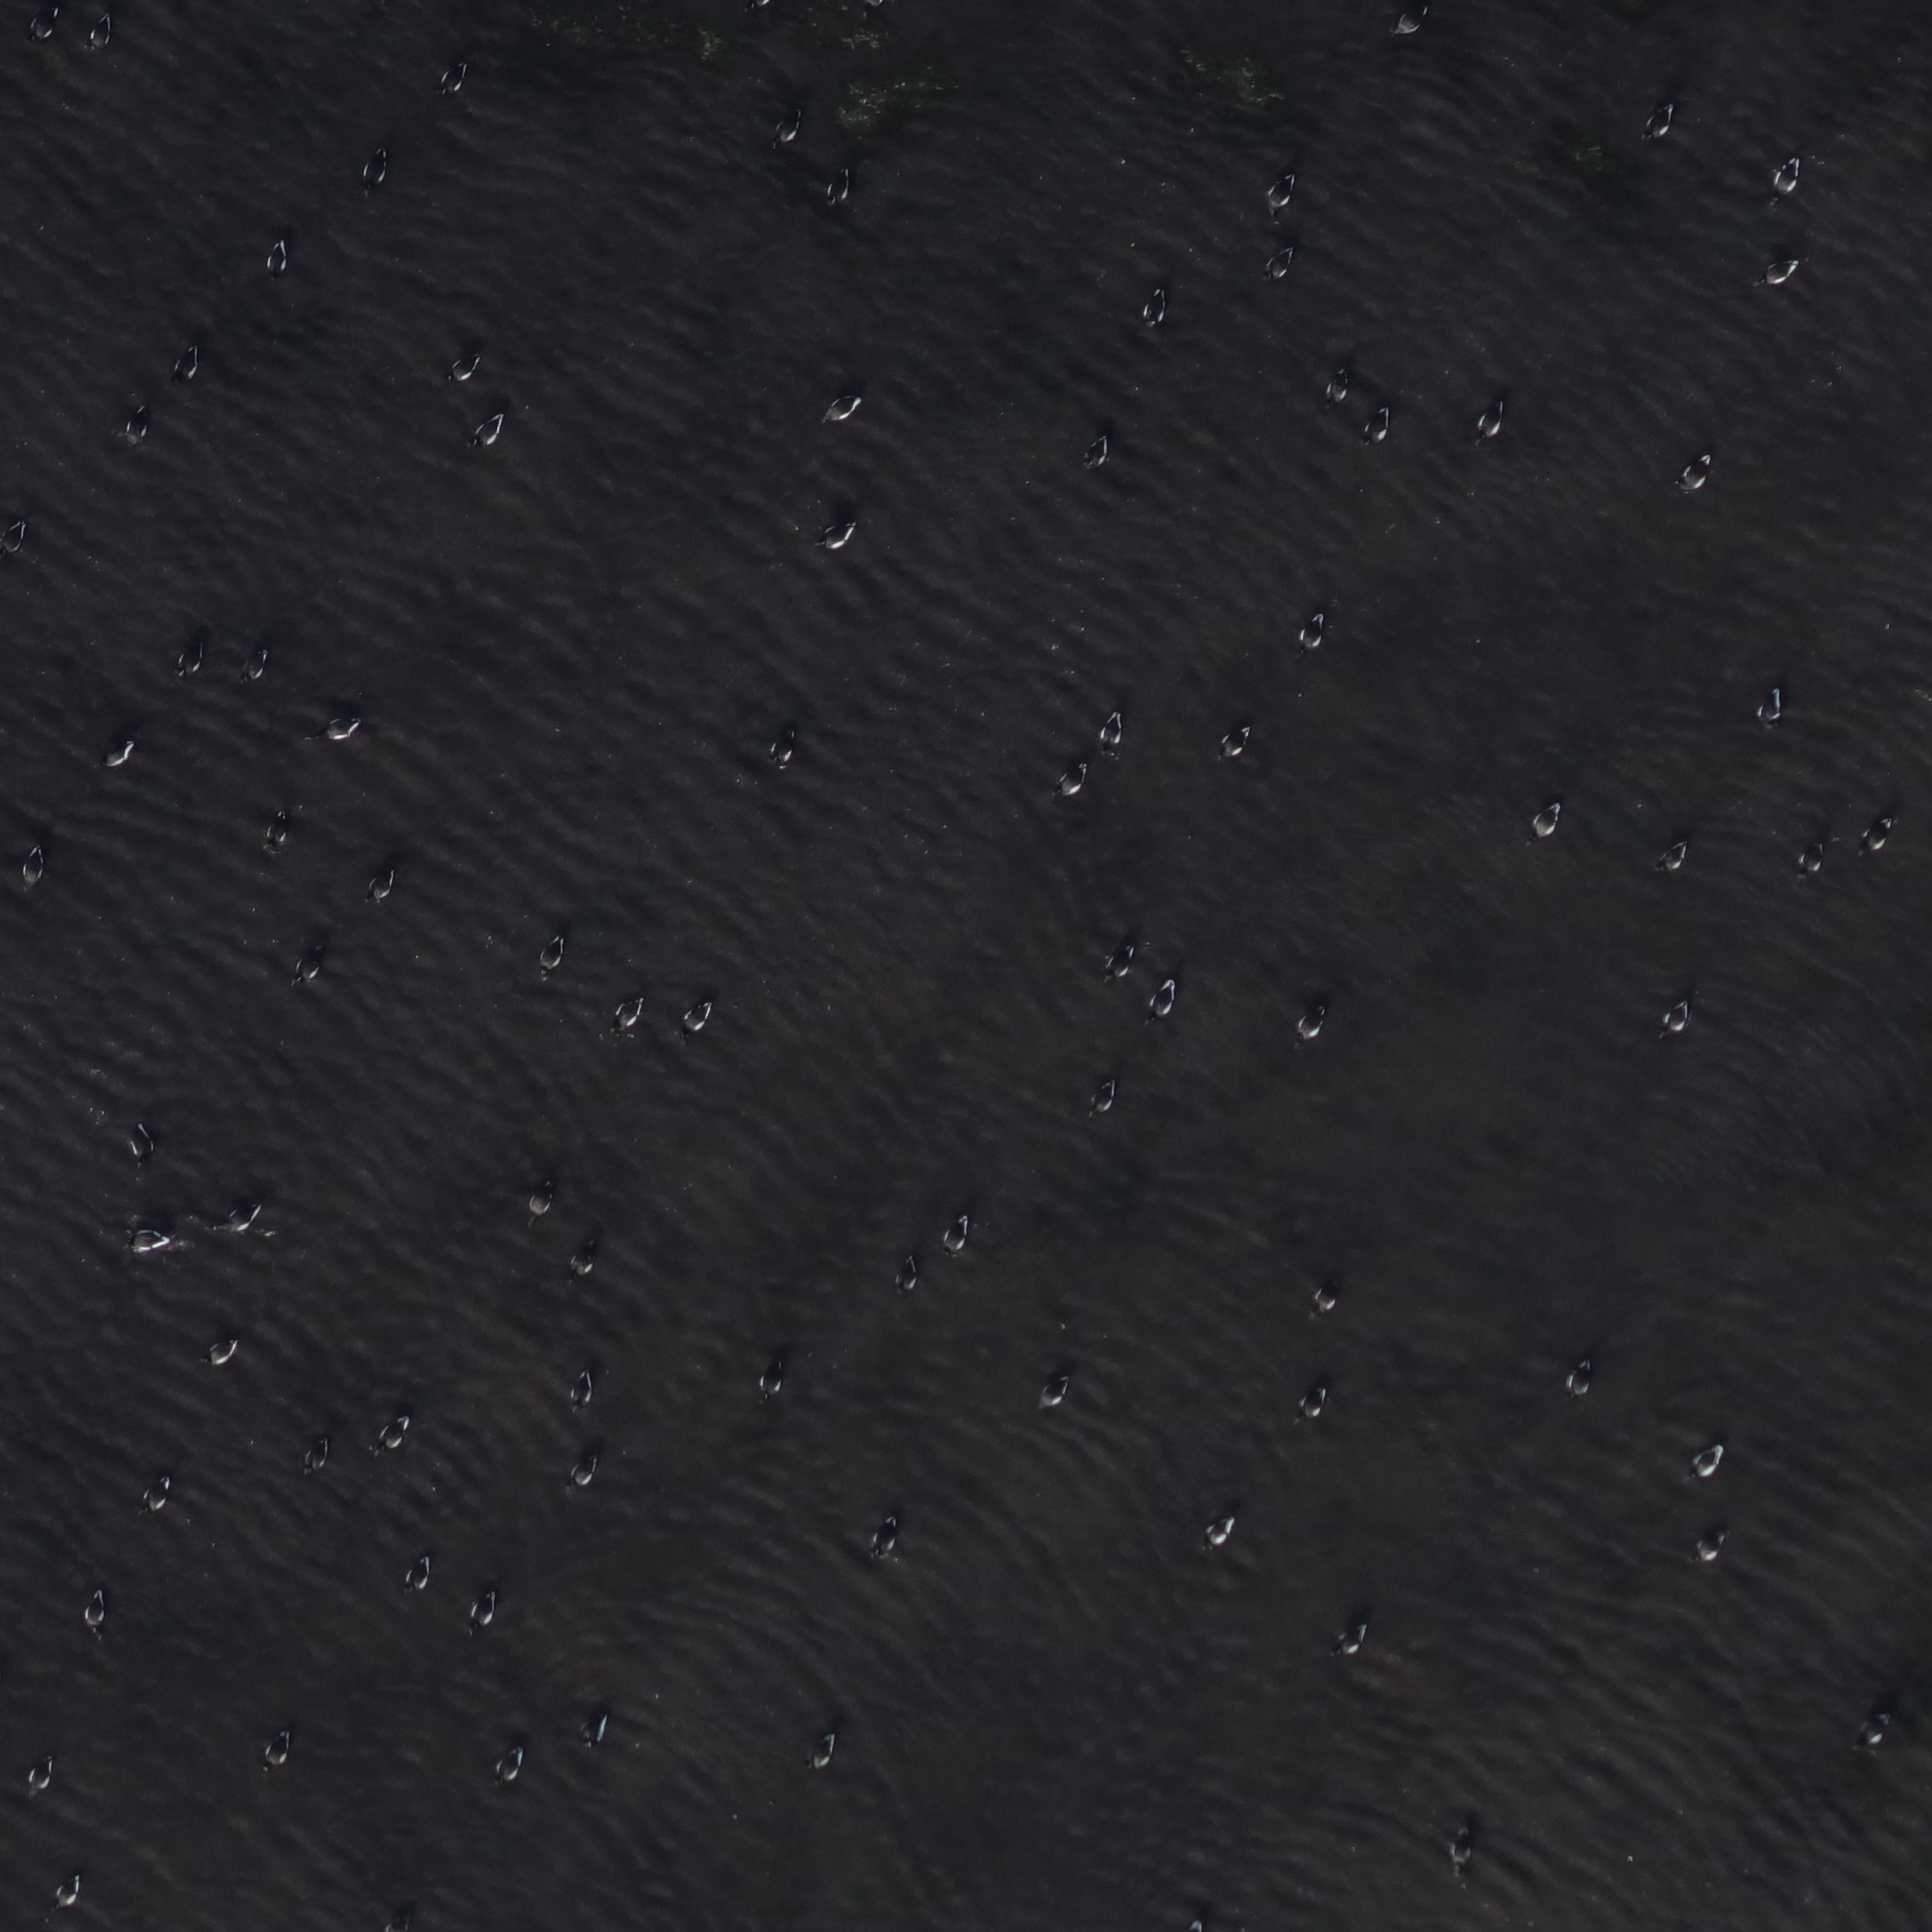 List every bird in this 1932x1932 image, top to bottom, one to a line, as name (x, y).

brant (1401, 21)
brant (42, 24)
brant (103, 36)
brant (458, 86)
brant (1658, 124)
brant (373, 169)
brant (1785, 177)
brant (1280, 196)
brant (276, 257)
brant (1276, 262)
brant (1779, 274)
brant (1152, 309)
brant (185, 364)
brant (461, 367)
brant (1337, 387)
brant (842, 408)
brant (1486, 424)
brant (1374, 427)
brant (138, 429)
brant (486, 432)
brant (1096, 447)
brant (1694, 474)
brant (832, 534)
brant (14, 537)
brant (1311, 634)
brant (264, 661)
brant (187, 662)
brant (1773, 708)
brant (339, 728)
brant (1110, 734)
brant (1235, 741)
brant (781, 753)
brant (121, 756)
brant (1066, 779)
brant (1545, 820)
brant (275, 831)
brant (1874, 833)
brant (1669, 858)
brant (1807, 861)
brant (32, 868)
brant (379, 886)
brant (549, 954)
brant (1116, 967)
brant (306, 968)
brant (1160, 1000)
brant (628, 1014)
brant (694, 1018)
brant (1676, 1019)
brant (1309, 1026)
brant (1097, 1096)
brant (141, 1146)
brant (541, 1200)
brant (244, 1218)
brant (952, 1239)
brant (148, 1240)
brant (585, 1261)
brant (905, 1276)
brant (1322, 1303)
brant (222, 1349)
brant (770, 1379)
brant (1580, 1379)
brant (579, 1390)
brant (1052, 1393)
brant (1309, 1402)
brant (392, 1434)
brant (316, 1453)
brant (1703, 1460)
brant (580, 1469)
brant (159, 1493)
brant (1217, 1531)
brant (881, 1542)
brant (1704, 1547)
brant (418, 1575)
brant (482, 1611)
brant (95, 1613)
brant (1354, 1643)
brant (589, 1730)
brant (1869, 1732)
brant (821, 1750)
brant (276, 1752)
brant (508, 1764)
brant (39, 1781)
brant (1457, 1842)
brant (67, 1891)